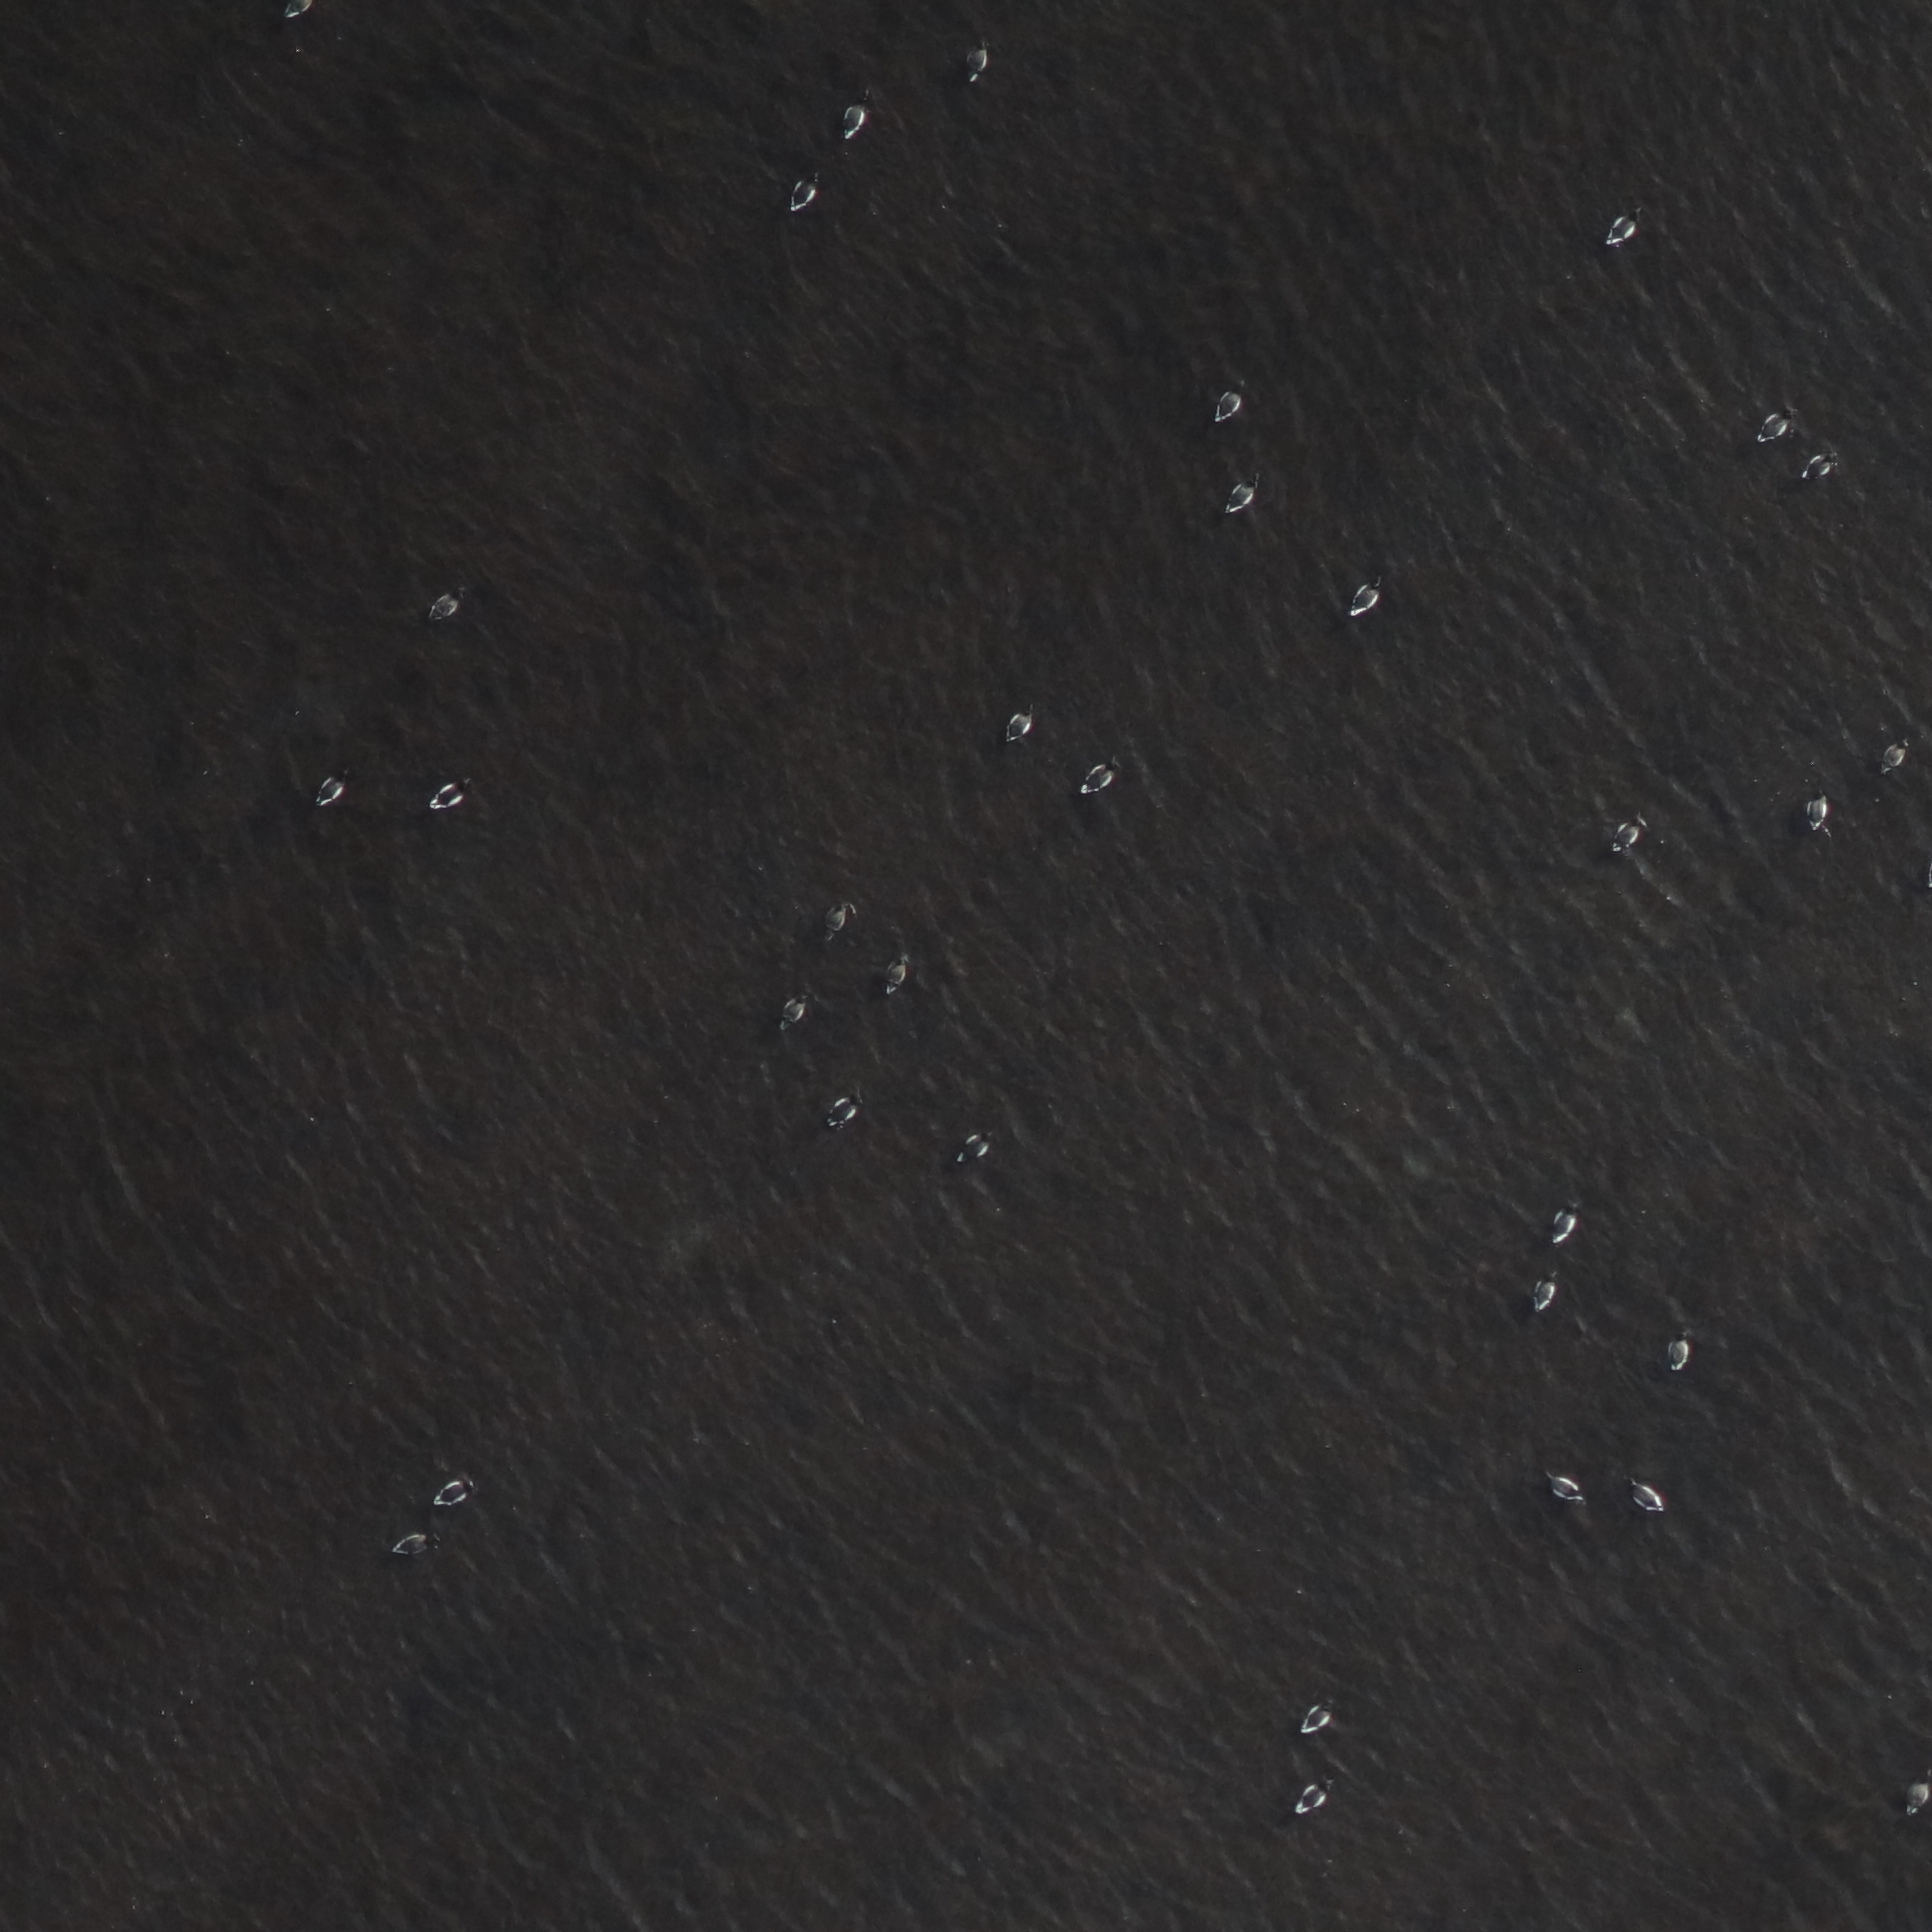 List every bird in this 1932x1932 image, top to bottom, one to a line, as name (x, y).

brant (298, 5)
brant (978, 58)
brant (854, 116)
brant (804, 193)
brant (1621, 228)
brant (1227, 403)
brant (1774, 425)
brant (1819, 465)
brant (1241, 497)
brant (1365, 599)
brant (446, 606)
brant (1016, 726)
brant (1893, 757)
brant (1099, 777)
brant (331, 789)
brant (448, 797)
brant (1817, 812)
brant (1626, 834)
brant (835, 917)
brant (894, 974)
brant (796, 1011)
brant (842, 1109)
brant (975, 1147)
brant (1564, 1223)
brant (1545, 1292)
brant (1676, 1350)
brant (1563, 1487)
brant (454, 1492)
brant (1643, 1495)
brant (412, 1545)
brant (1317, 1716)
brant (1917, 1794)
brant (1311, 1795)